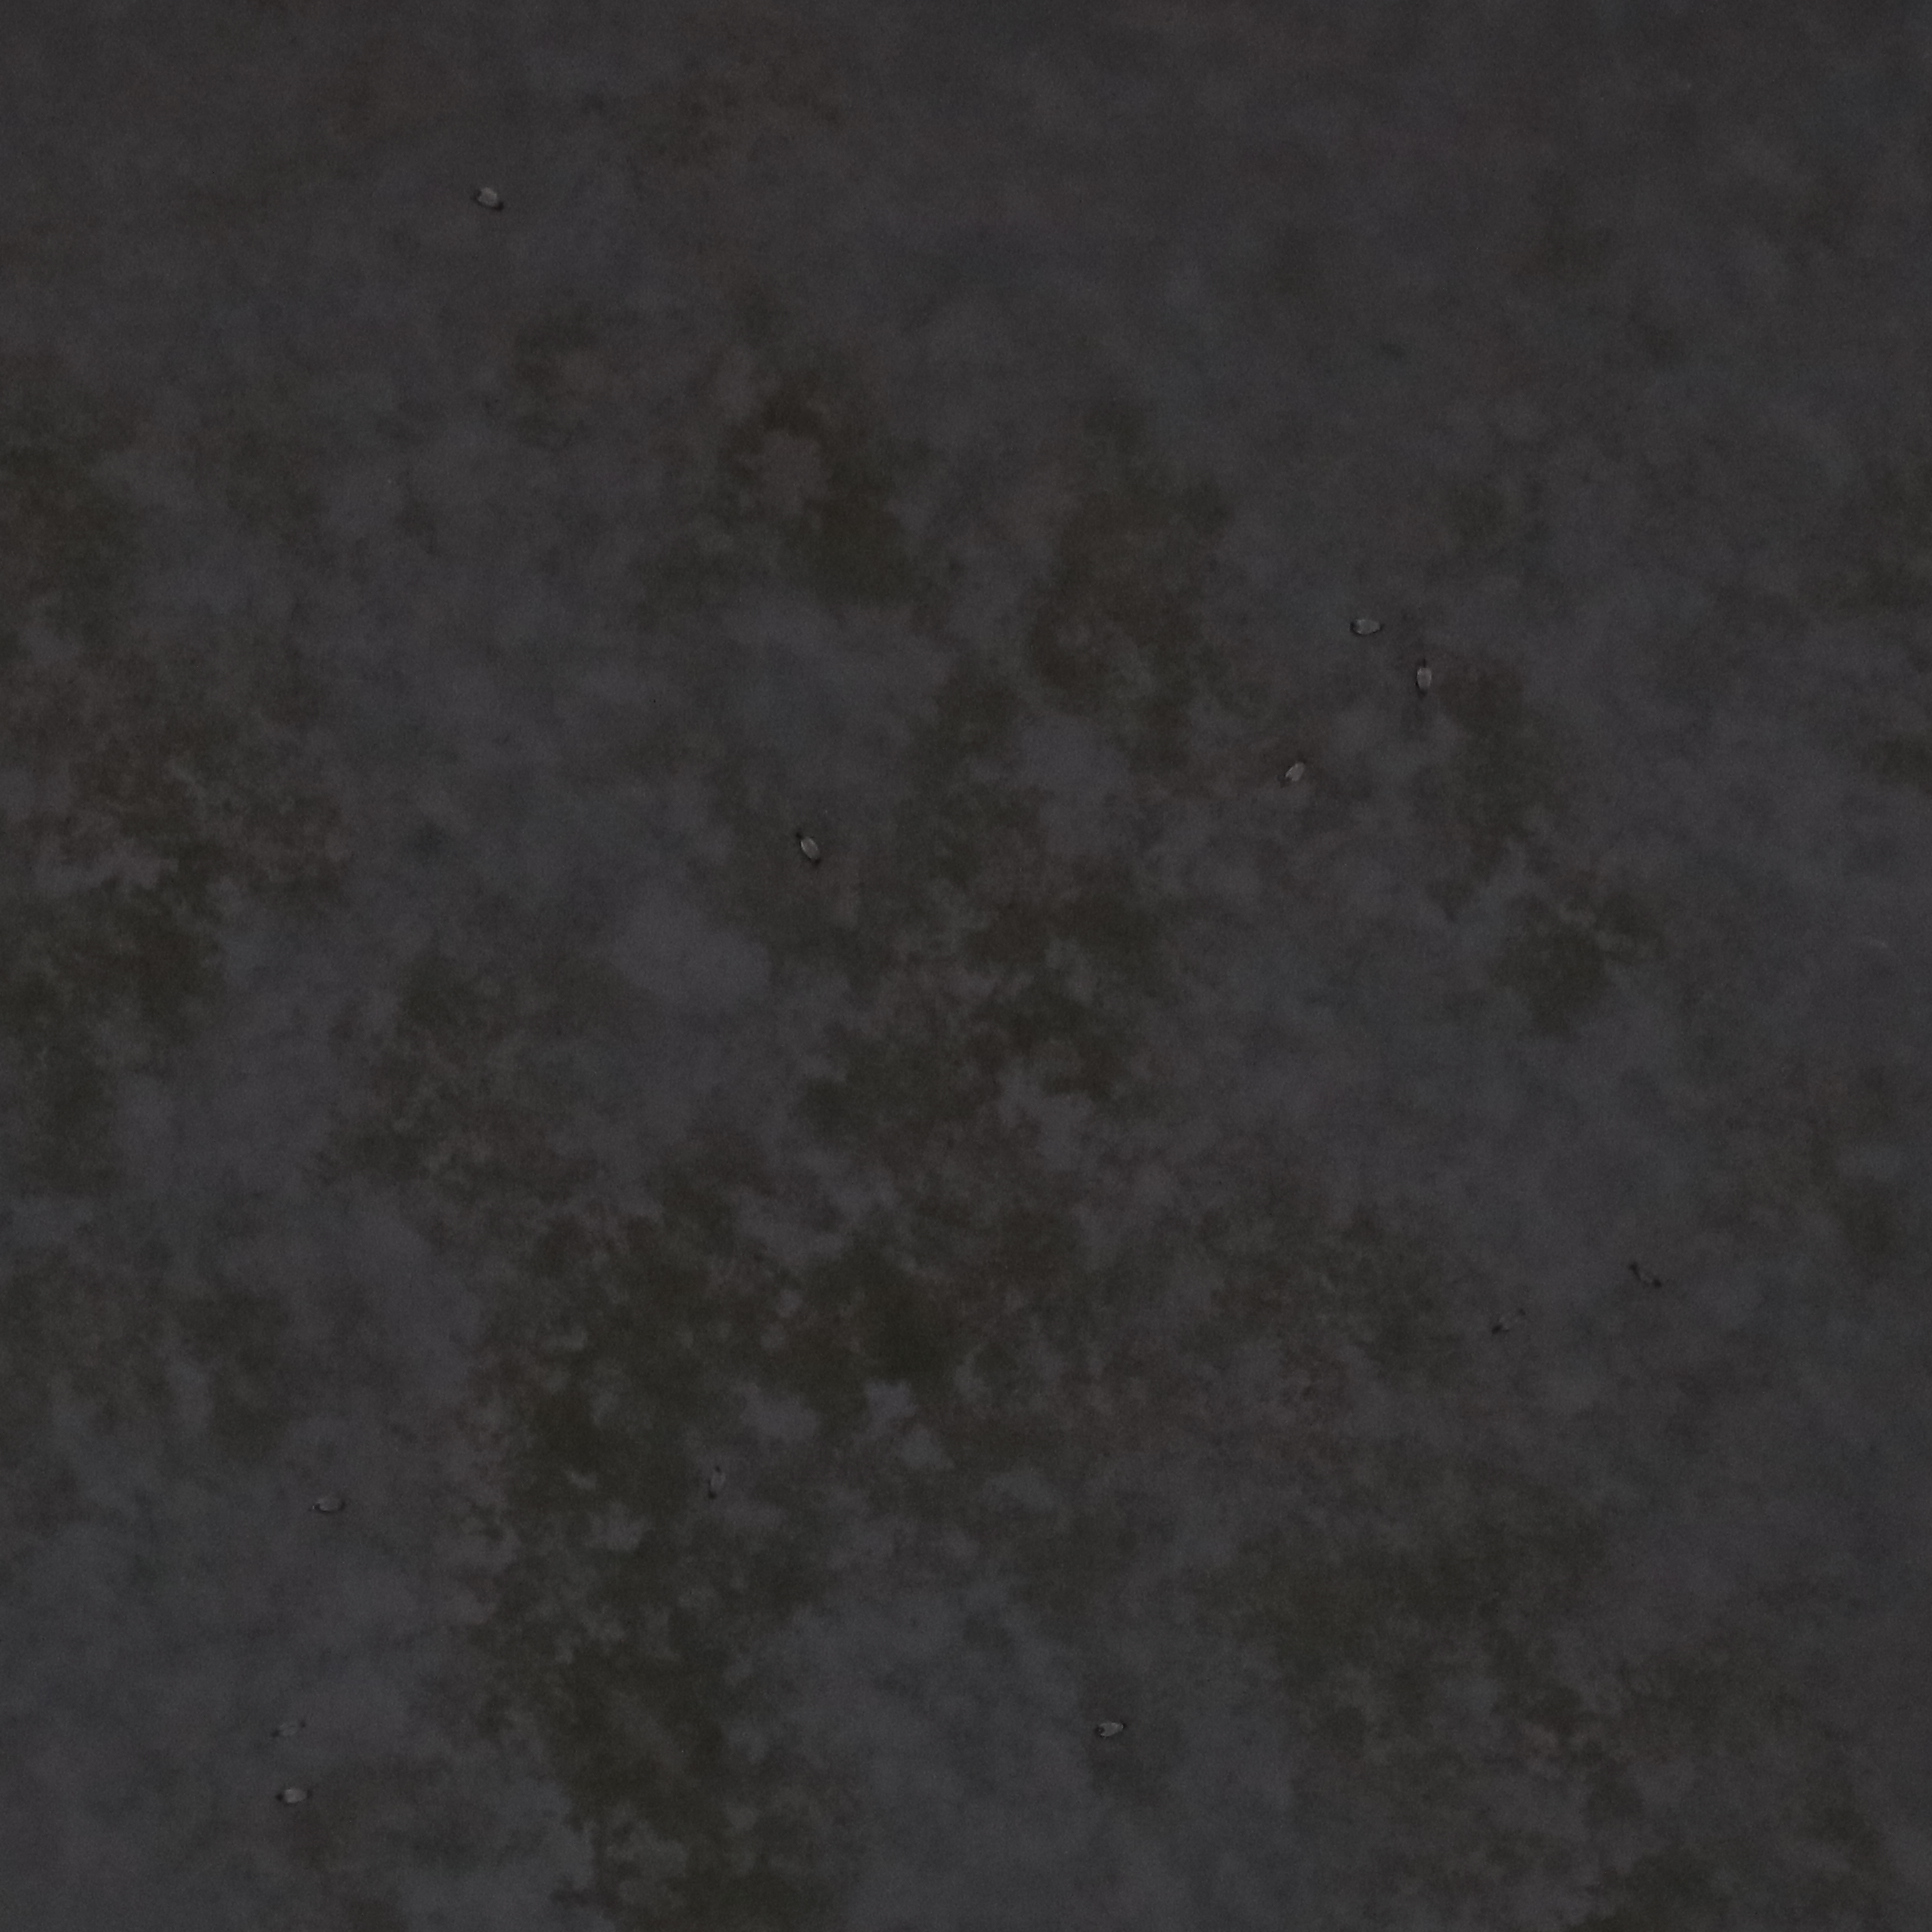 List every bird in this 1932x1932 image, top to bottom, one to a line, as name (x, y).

Canada goose (485, 195)
Canada goose (1370, 626)
Canada goose (1425, 676)
Canada goose (1293, 770)
Canada goose (810, 847)
Canada goose (1639, 1274)
Canada goose (1511, 1322)
Canada goose (715, 1484)
Canada goose (331, 1503)
Canada goose (288, 1728)
Canada goose (1111, 1728)
Canada goose (293, 1791)